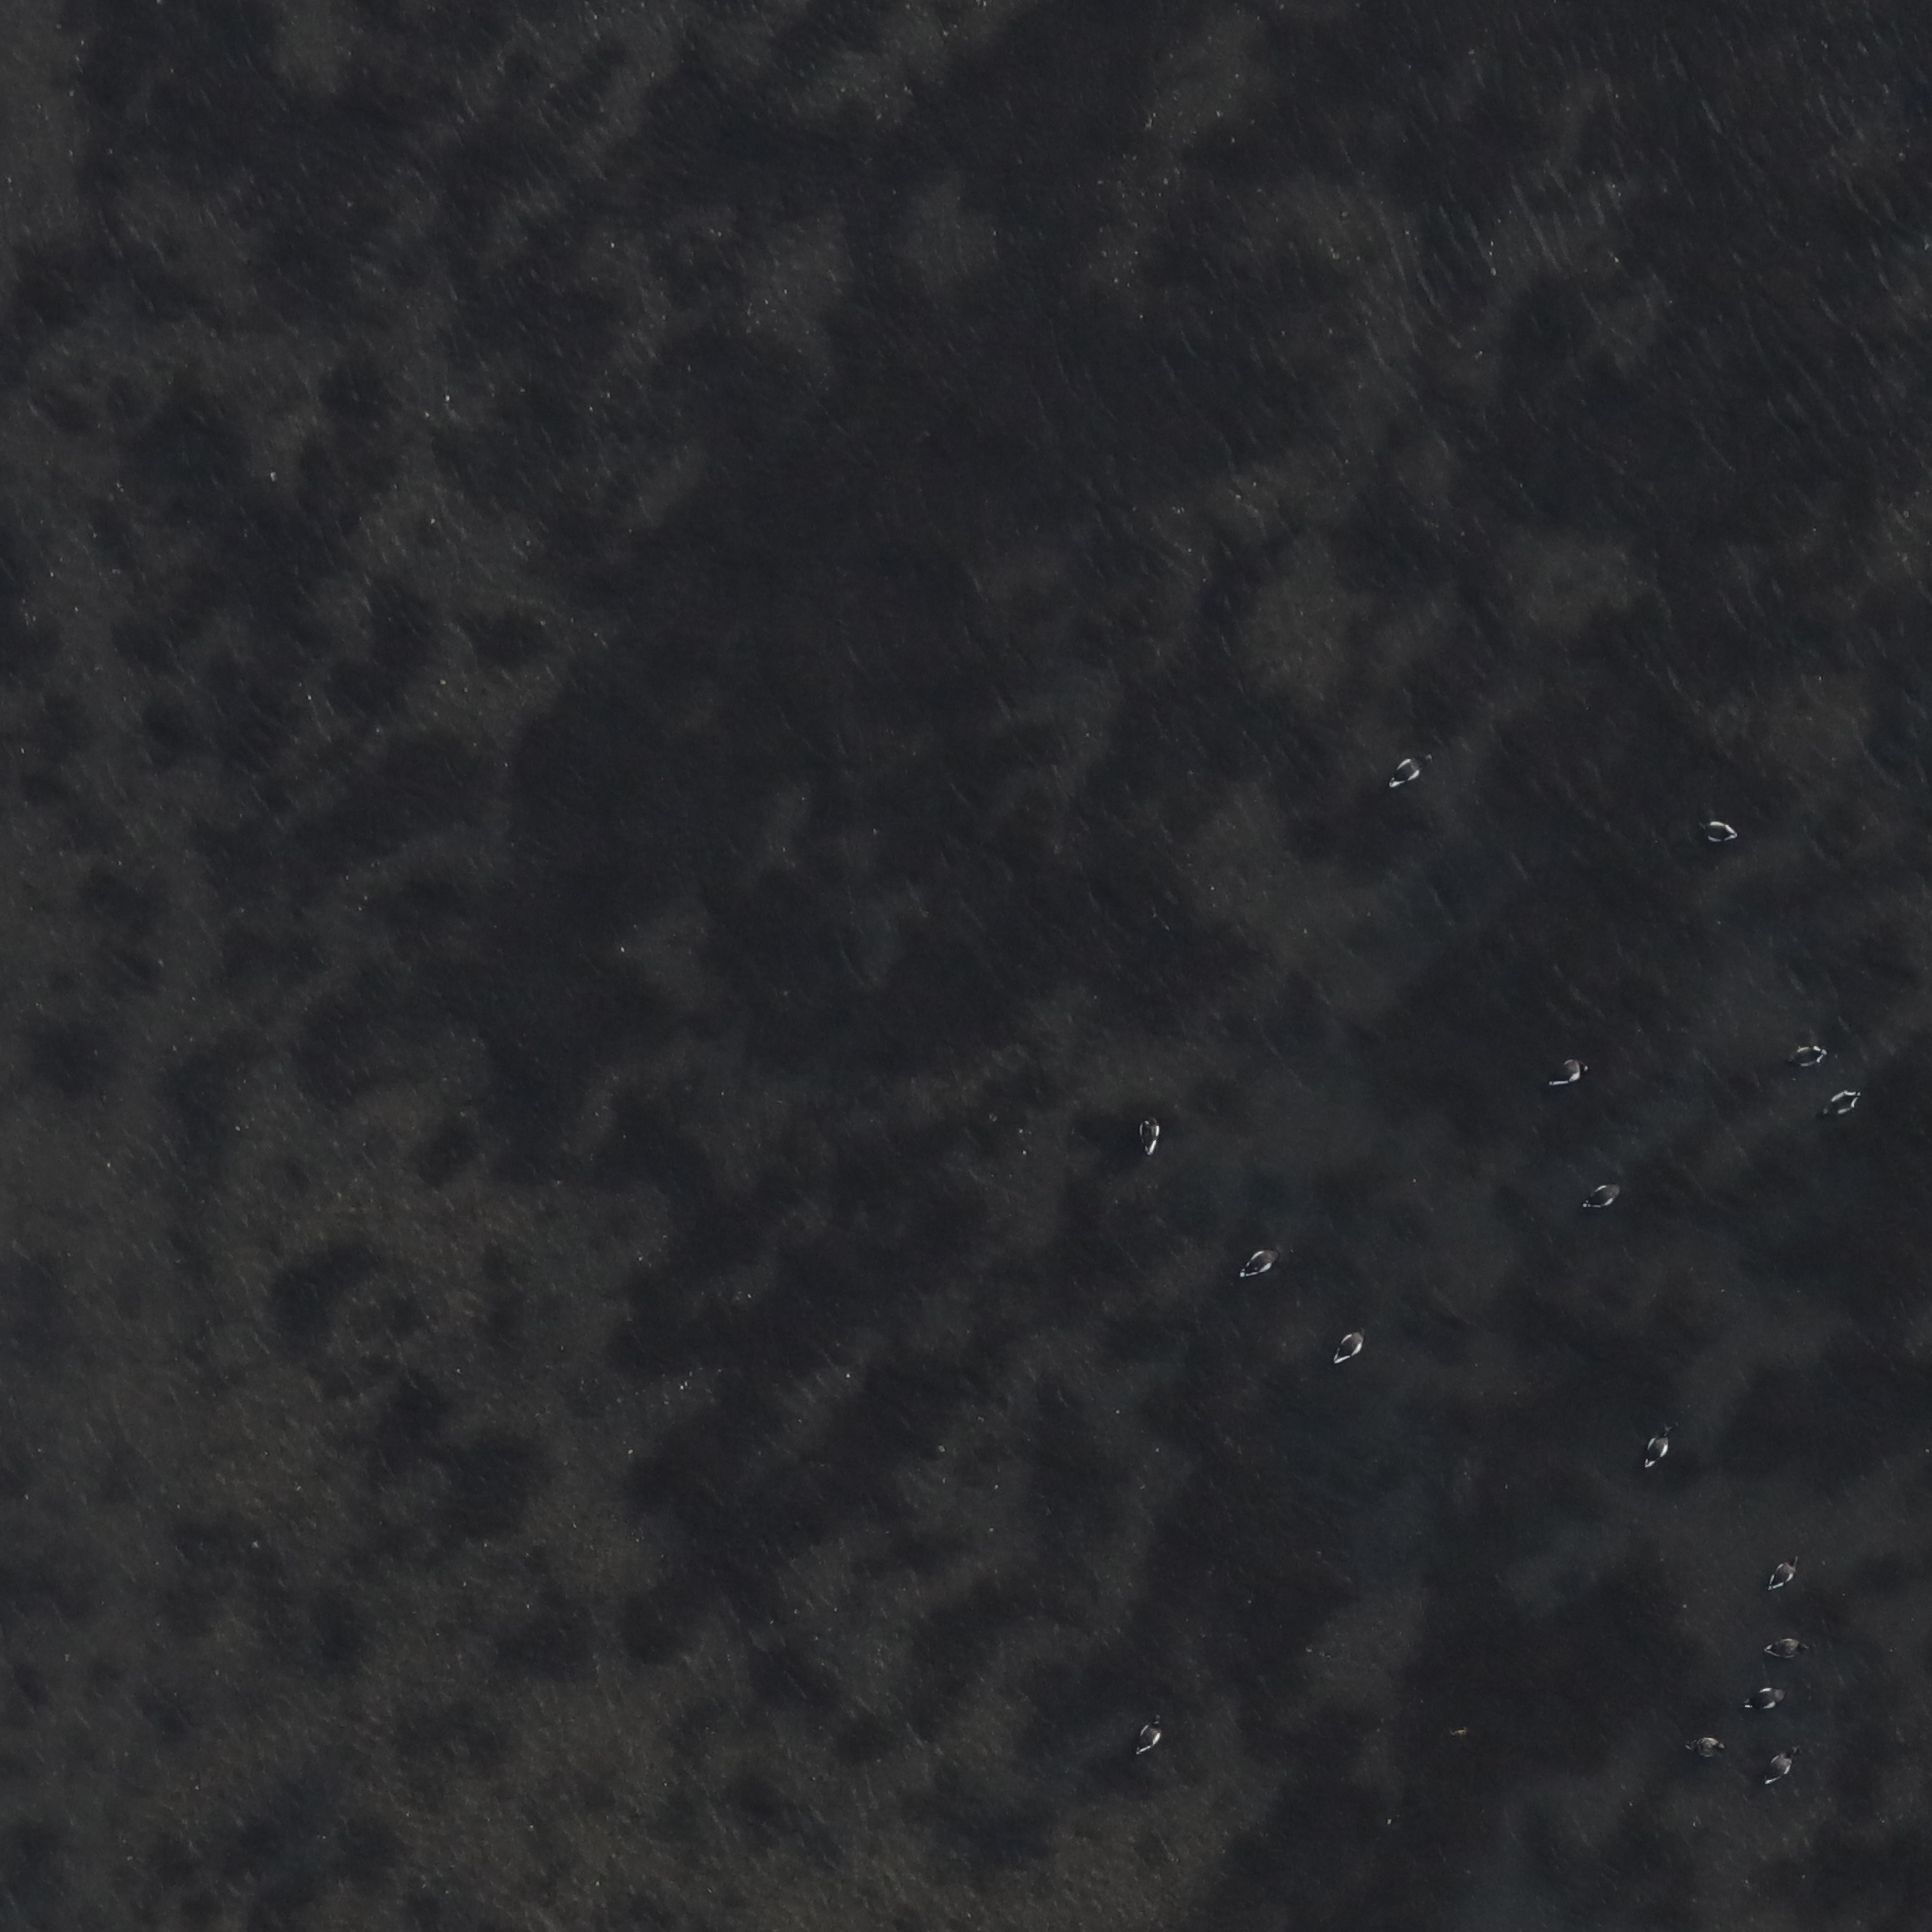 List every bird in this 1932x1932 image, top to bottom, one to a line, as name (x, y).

brant (1409, 772)
brant (1718, 833)
brant (1806, 1055)
brant (1573, 1070)
brant (1844, 1102)
brant (1149, 1137)
brant (1602, 1196)
brant (1258, 1263)
brant (1350, 1346)
brant (1655, 1448)
brant (1784, 1572)
brant (1788, 1649)
brant (1765, 1699)
brant (1150, 1737)
brant (1707, 1748)
brant (1780, 1765)